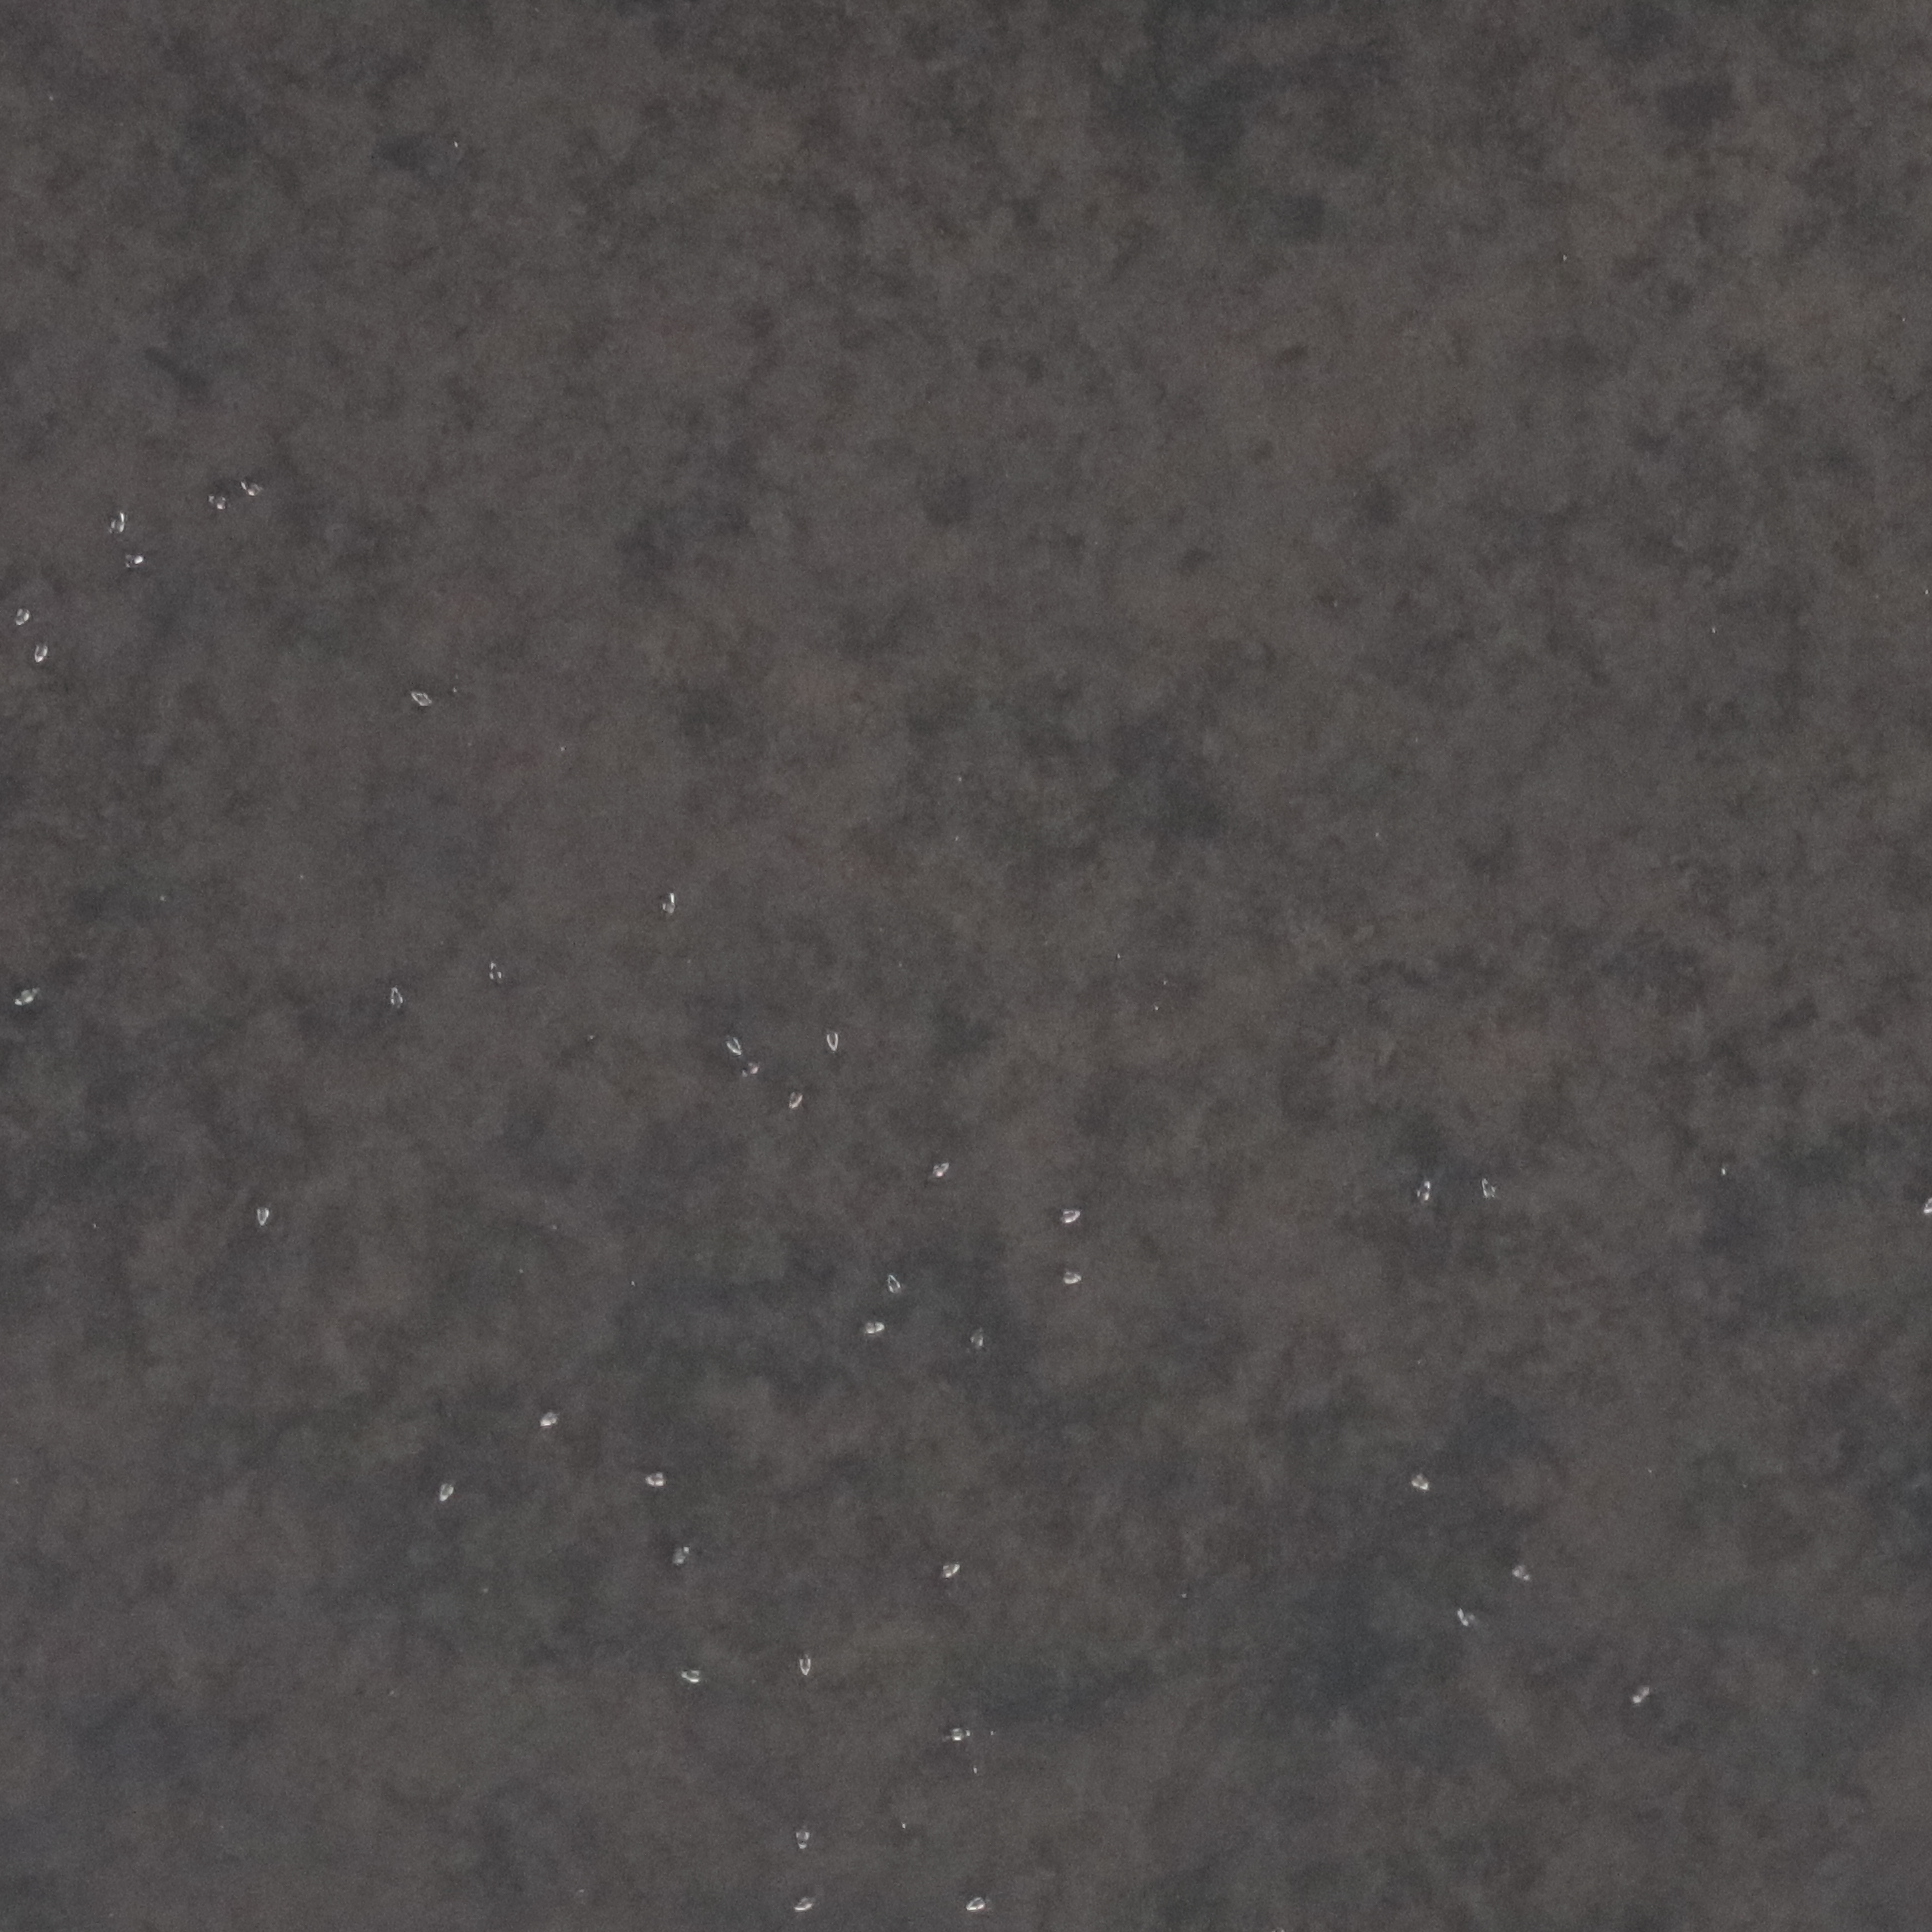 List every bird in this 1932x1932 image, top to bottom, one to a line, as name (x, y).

brant (252, 489)
brant (219, 502)
brant (118, 524)
brant (130, 558)
brant (22, 616)
brant (40, 652)
brant (422, 700)
brant (668, 905)
brant (496, 975)
brant (395, 1000)
brant (23, 1003)
brant (833, 1039)
brant (733, 1045)
brant (743, 1072)
brant (791, 1095)
brant (940, 1167)
brant (1484, 1189)
brant (1423, 1193)
brant (264, 1215)
brant (1070, 1216)
brant (1073, 1279)
brant (899, 1281)
brant (876, 1323)
brant (977, 1339)
brant (539, 1427)
brant (1418, 1476)
brant (654, 1477)
brant (446, 1491)
brant (677, 1557)
brant (1531, 1566)
brant (951, 1570)
brant (1472, 1616)
brant (805, 1664)
brant (692, 1675)
brant (1647, 1690)
brant (958, 1734)
brant (802, 1837)
brant (977, 1903)
brant (804, 1904)